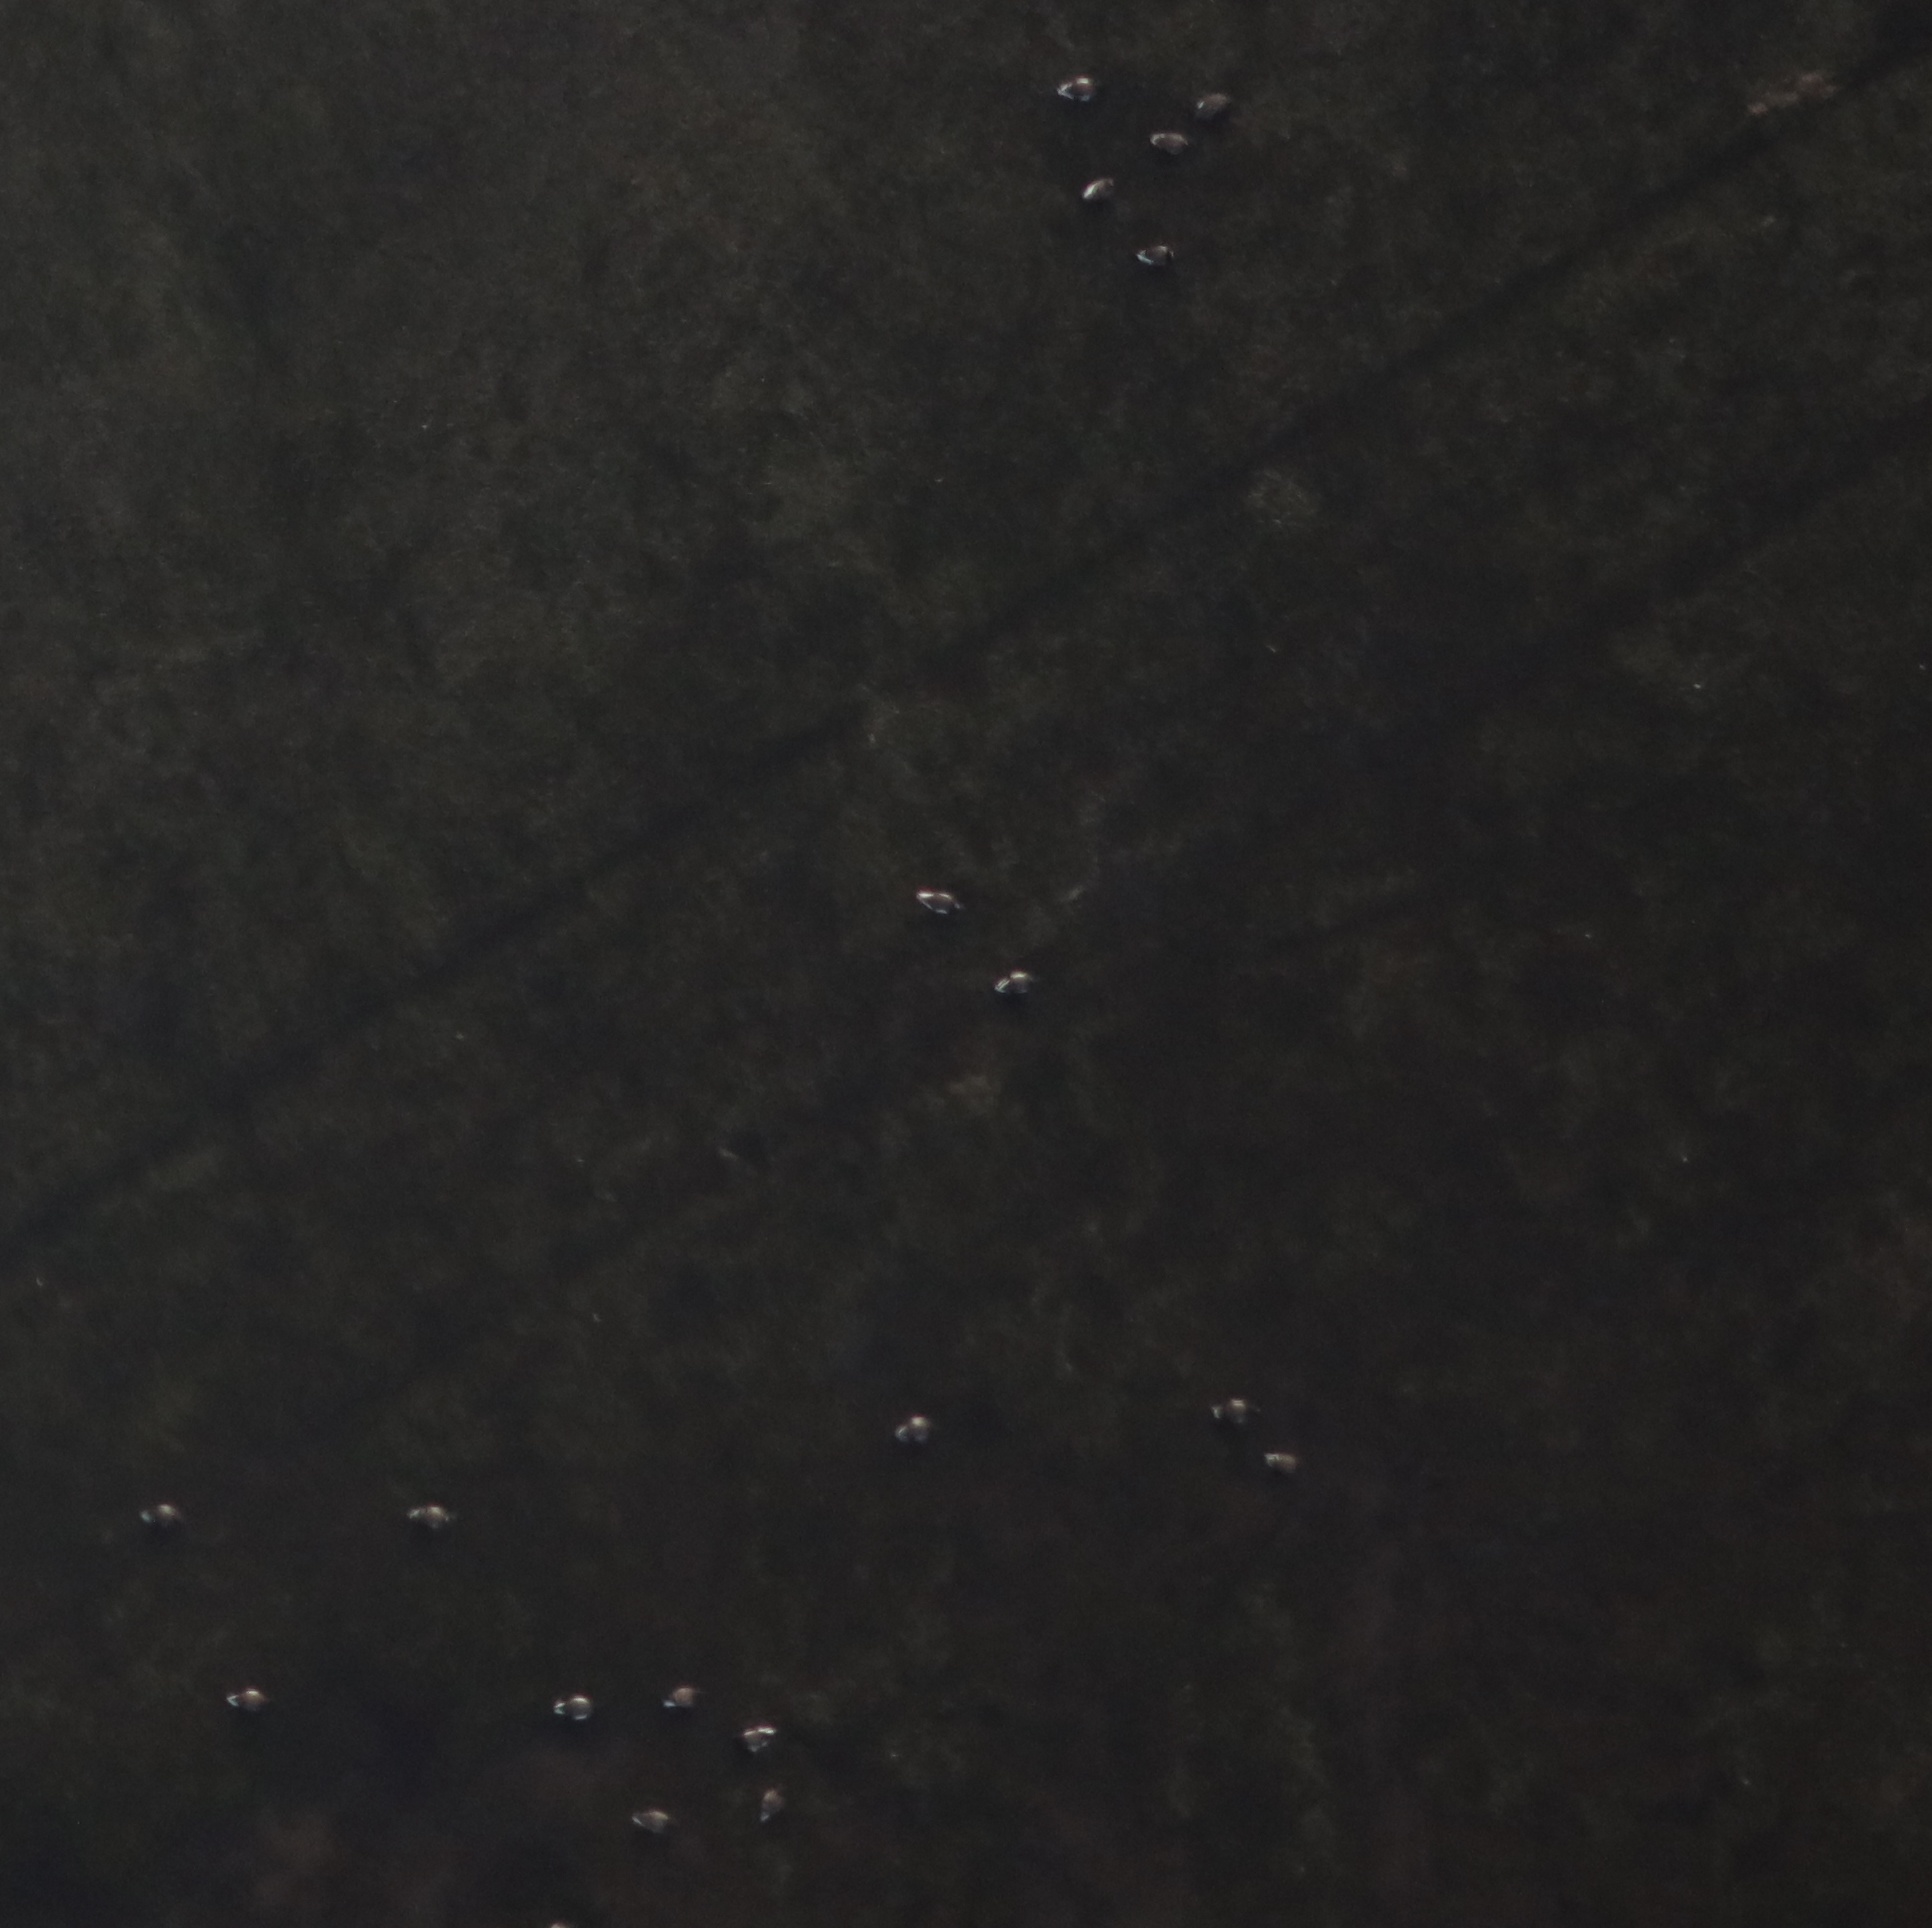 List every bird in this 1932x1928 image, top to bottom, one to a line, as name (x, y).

brant (1081, 87)
brant (1214, 103)
brant (1171, 142)
brant (1098, 189)
brant (1157, 255)
brant (943, 902)
brant (1017, 983)
brant (1237, 1411)
brant (914, 1425)
brant (1286, 1463)
brant (430, 1511)
brant (163, 1515)
brant (679, 1696)
brant (251, 1701)
brant (577, 1709)
brant (755, 1738)
brant (772, 1803)
brant (653, 1819)